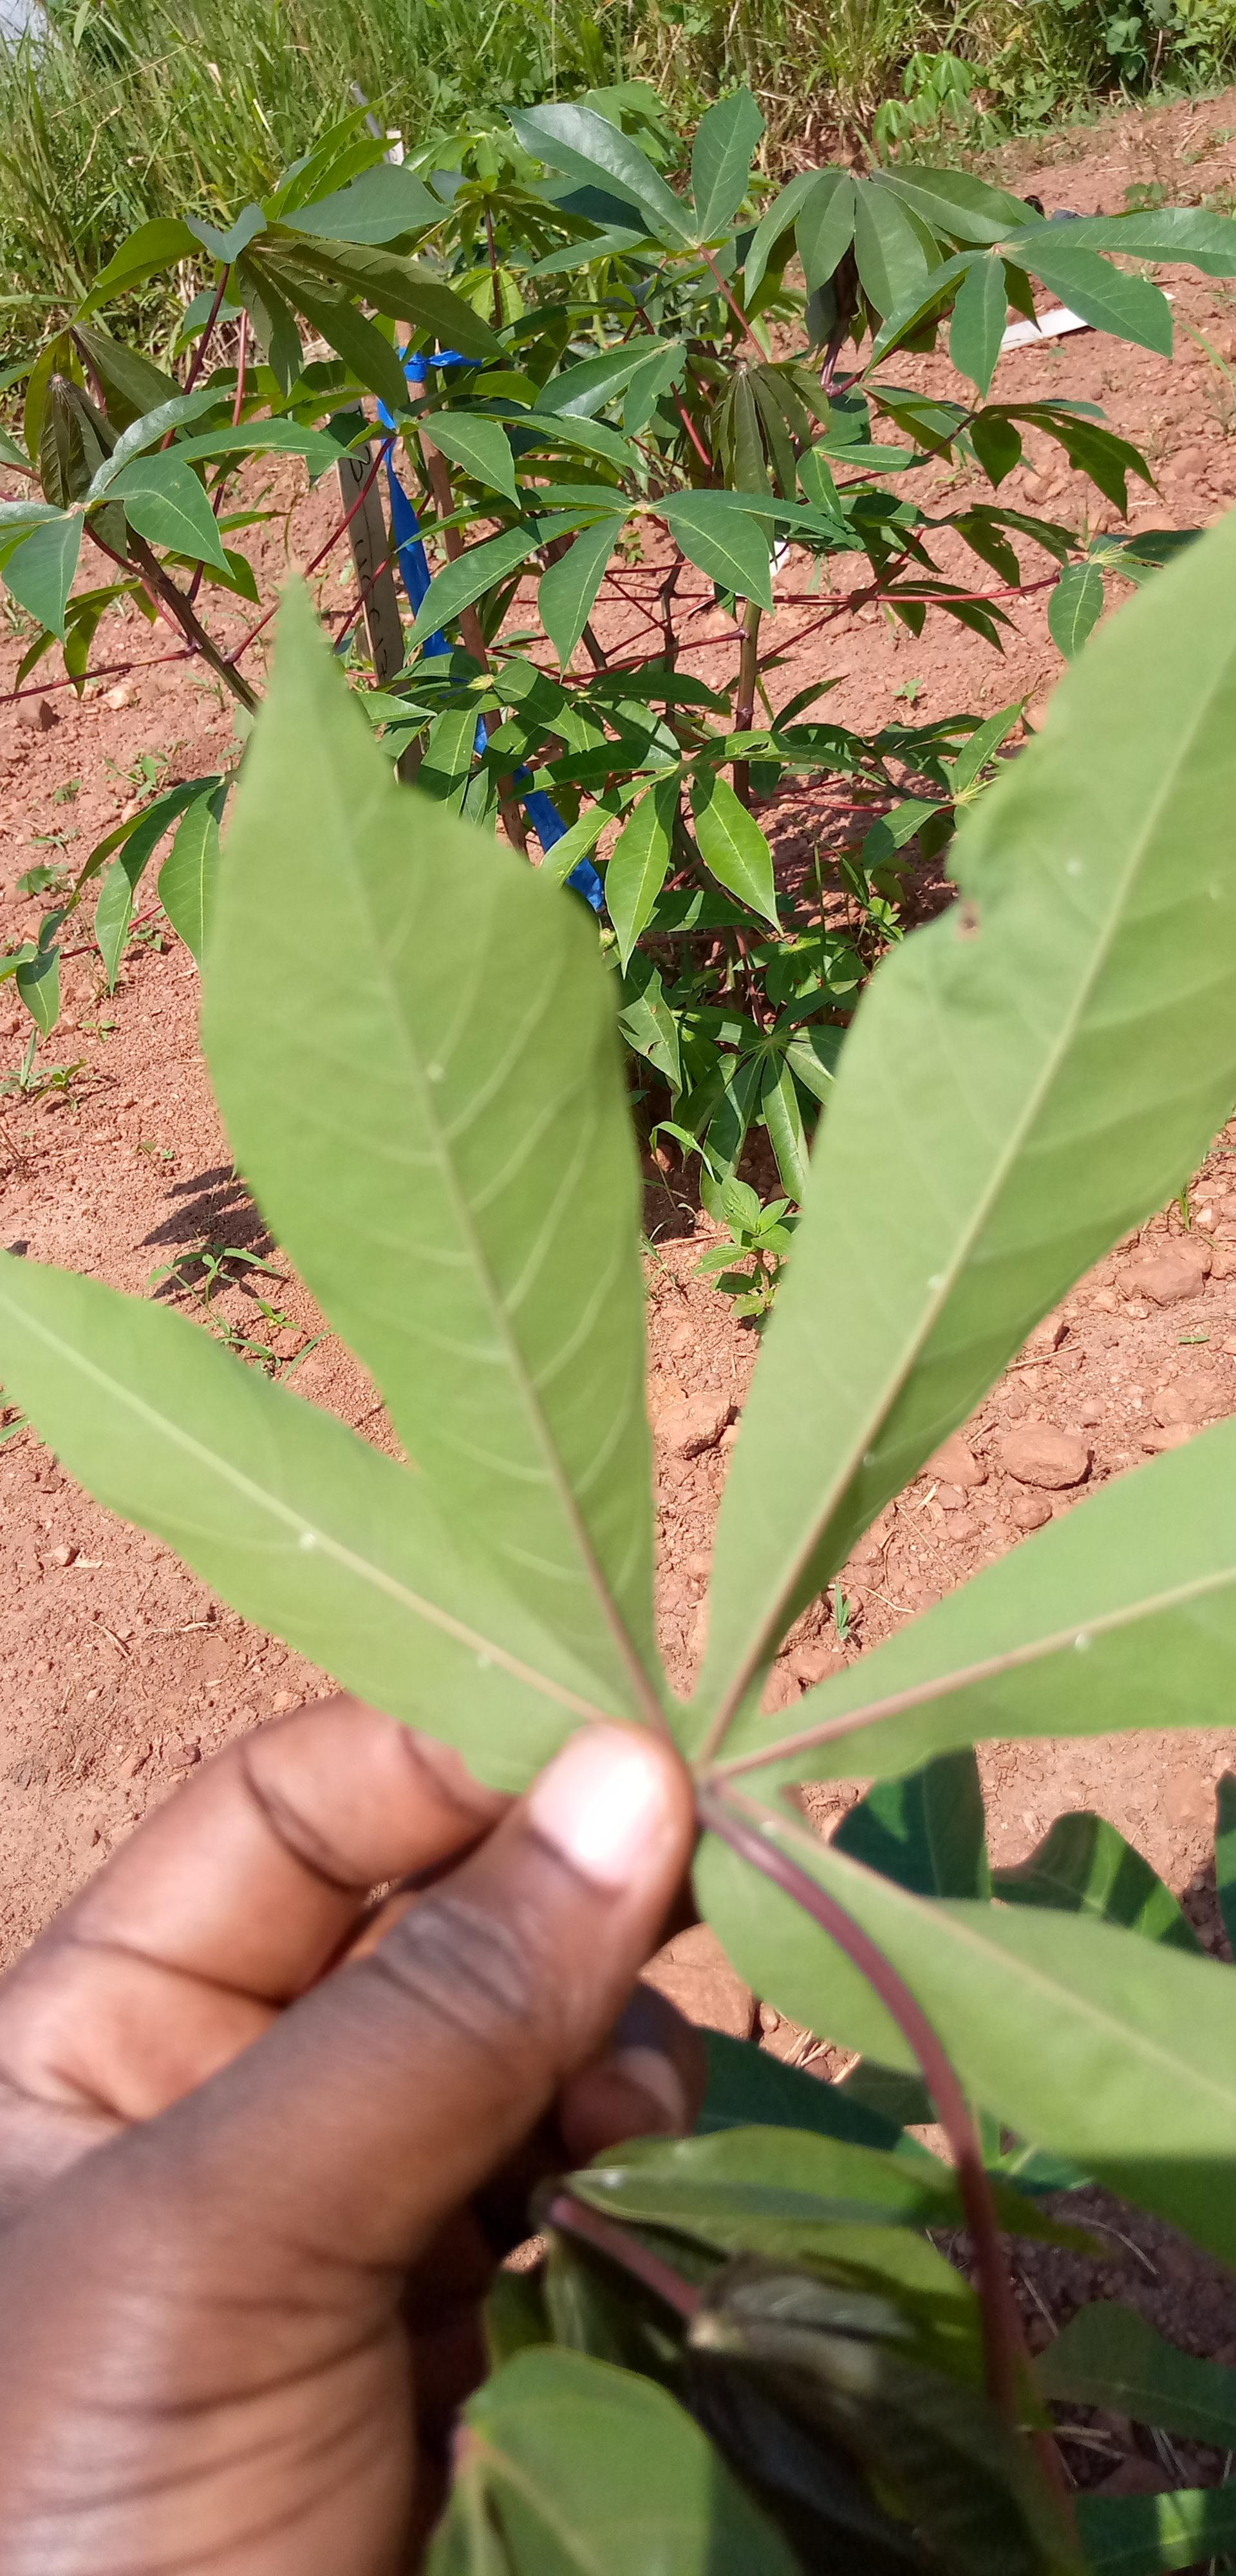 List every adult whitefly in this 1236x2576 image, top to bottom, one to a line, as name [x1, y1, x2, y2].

whitefly [1055, 853, 1085, 881]
whitefly [1198, 879, 1229, 907]
whitefly [426, 1051, 450, 1095]
whitefly [914, 1262, 946, 1305]
whitefly [854, 1444, 881, 1472]
whitefly [290, 1525, 326, 1558]
whitefly [1057, 1624, 1097, 1664]
whitefly [465, 1645, 502, 1676]